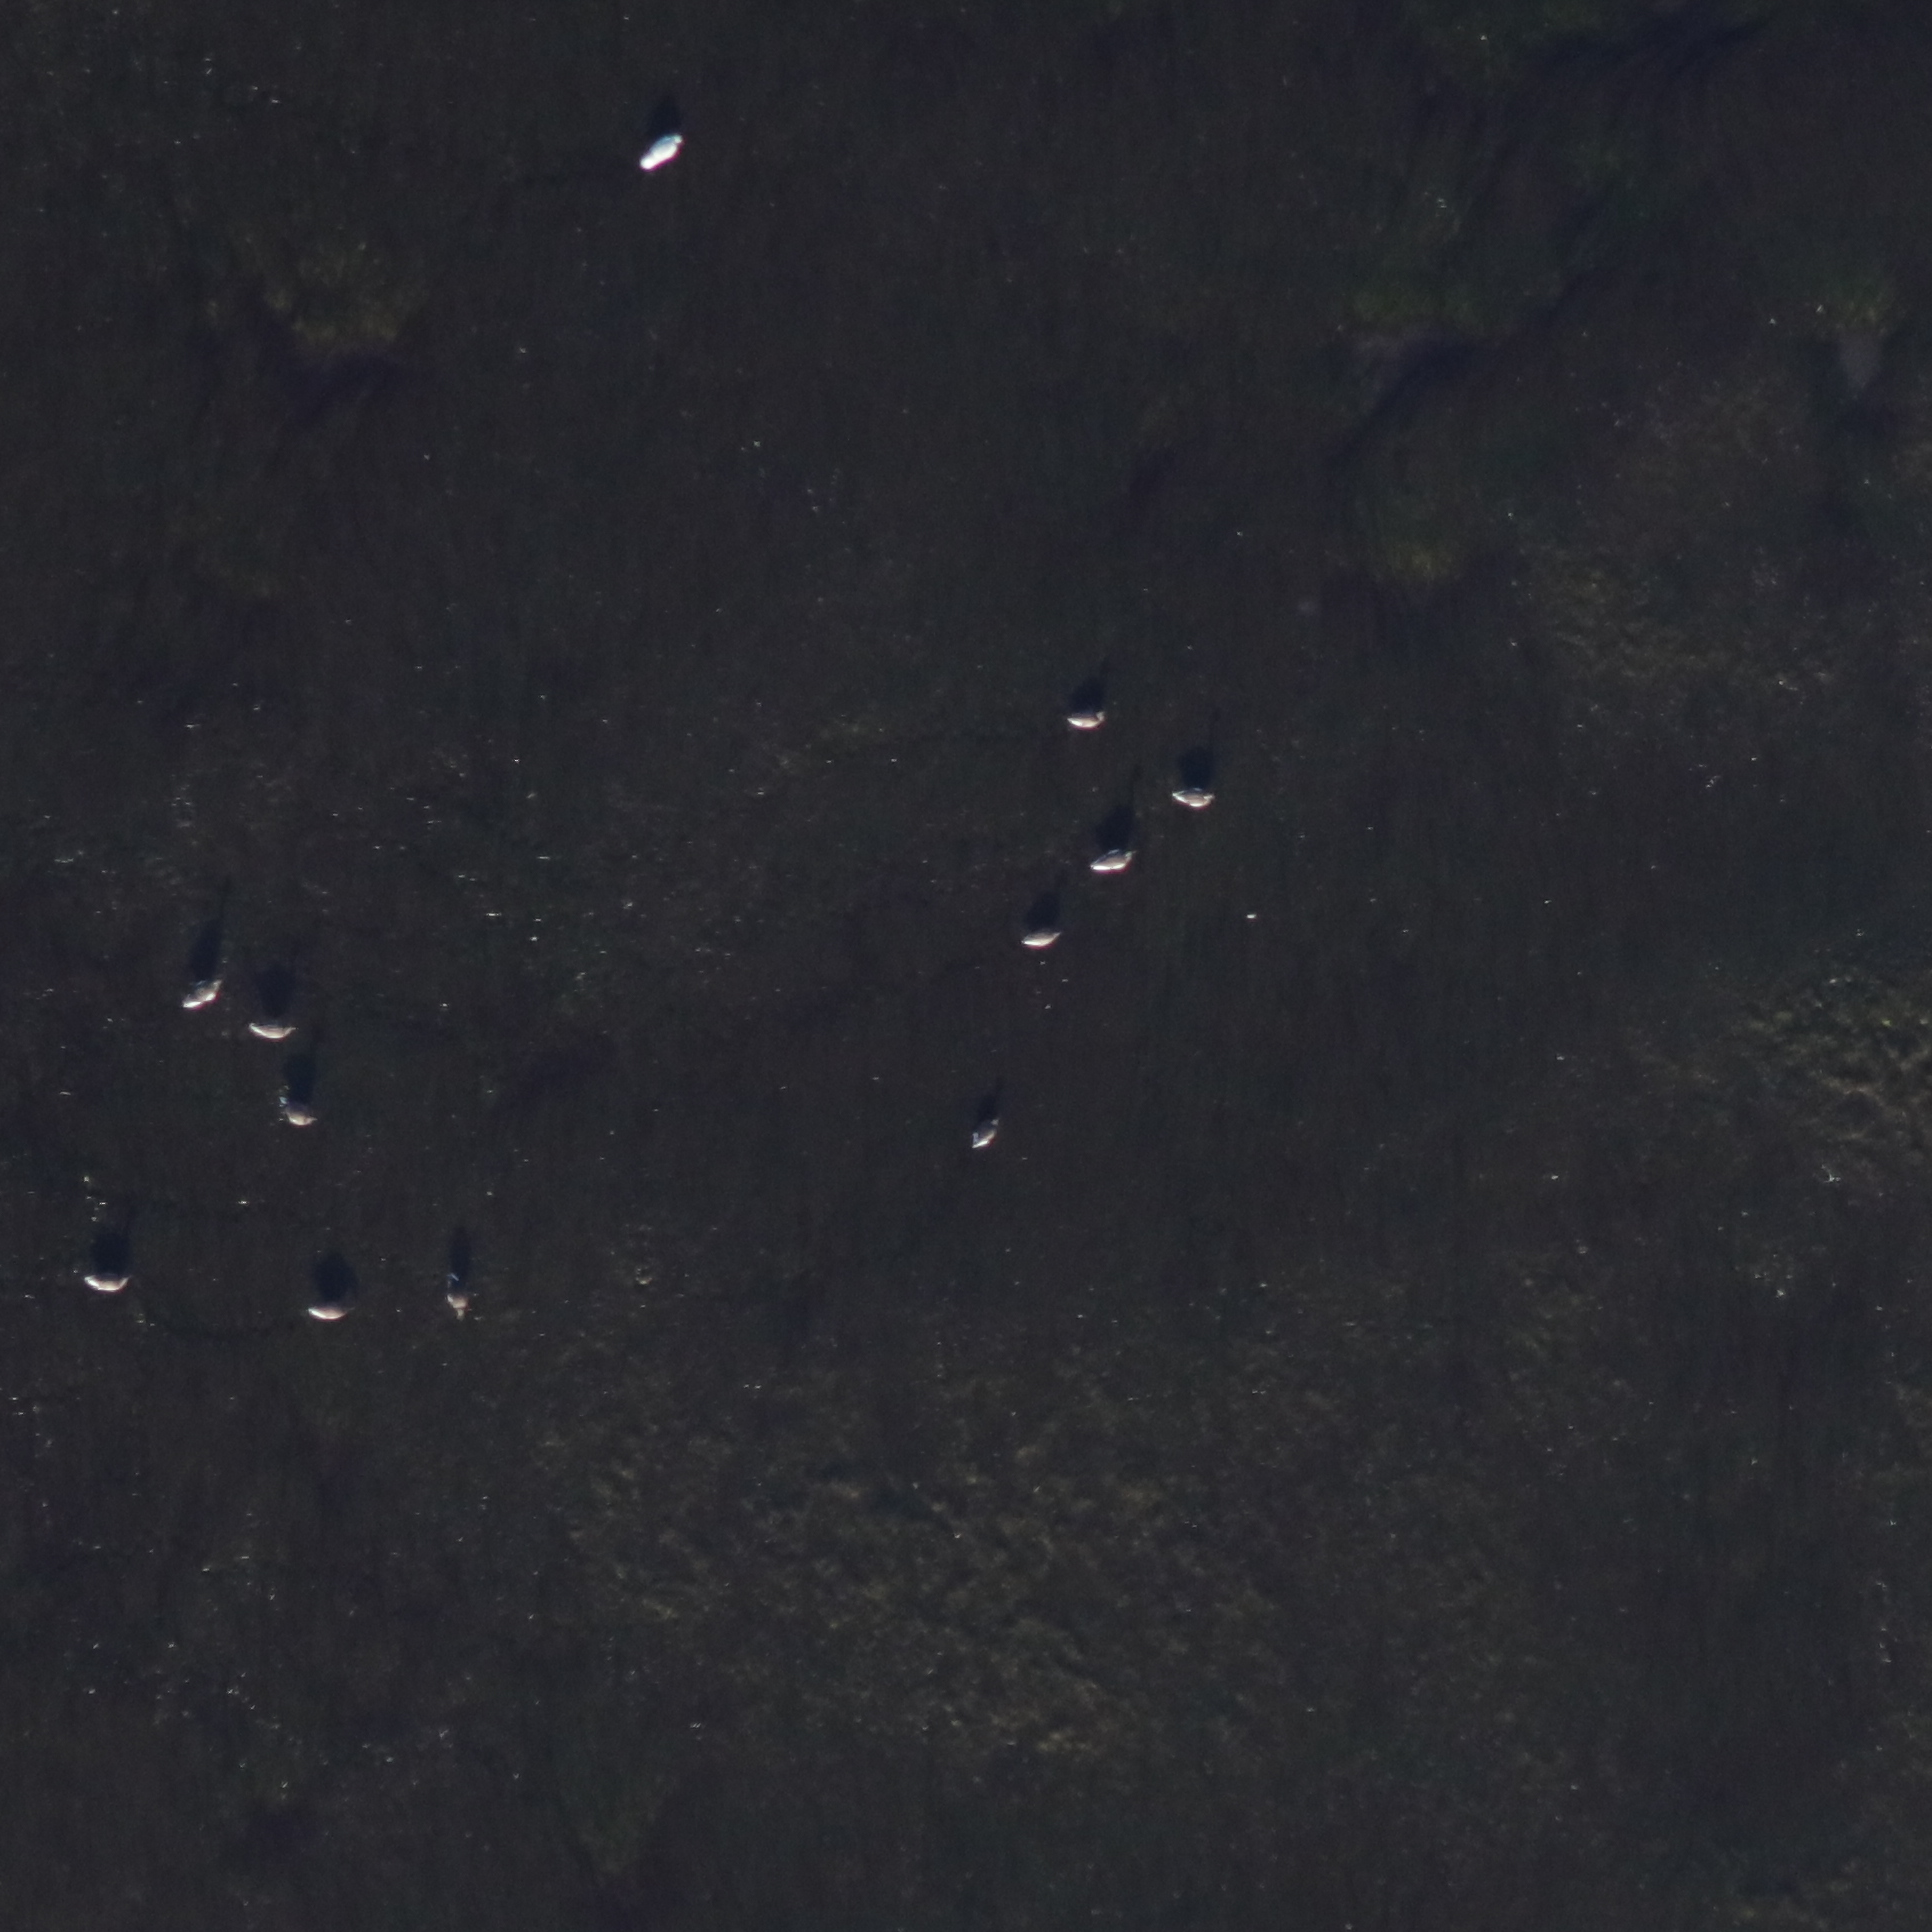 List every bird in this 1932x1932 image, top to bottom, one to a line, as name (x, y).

gull (660, 151)
brant (1086, 719)
brant (1193, 797)
brant (1117, 860)
brant (1040, 936)
brant (202, 996)
brant (274, 1028)
brant (298, 1111)
brant (984, 1132)
brant (101, 1278)
brant (463, 1293)
brant (327, 1312)